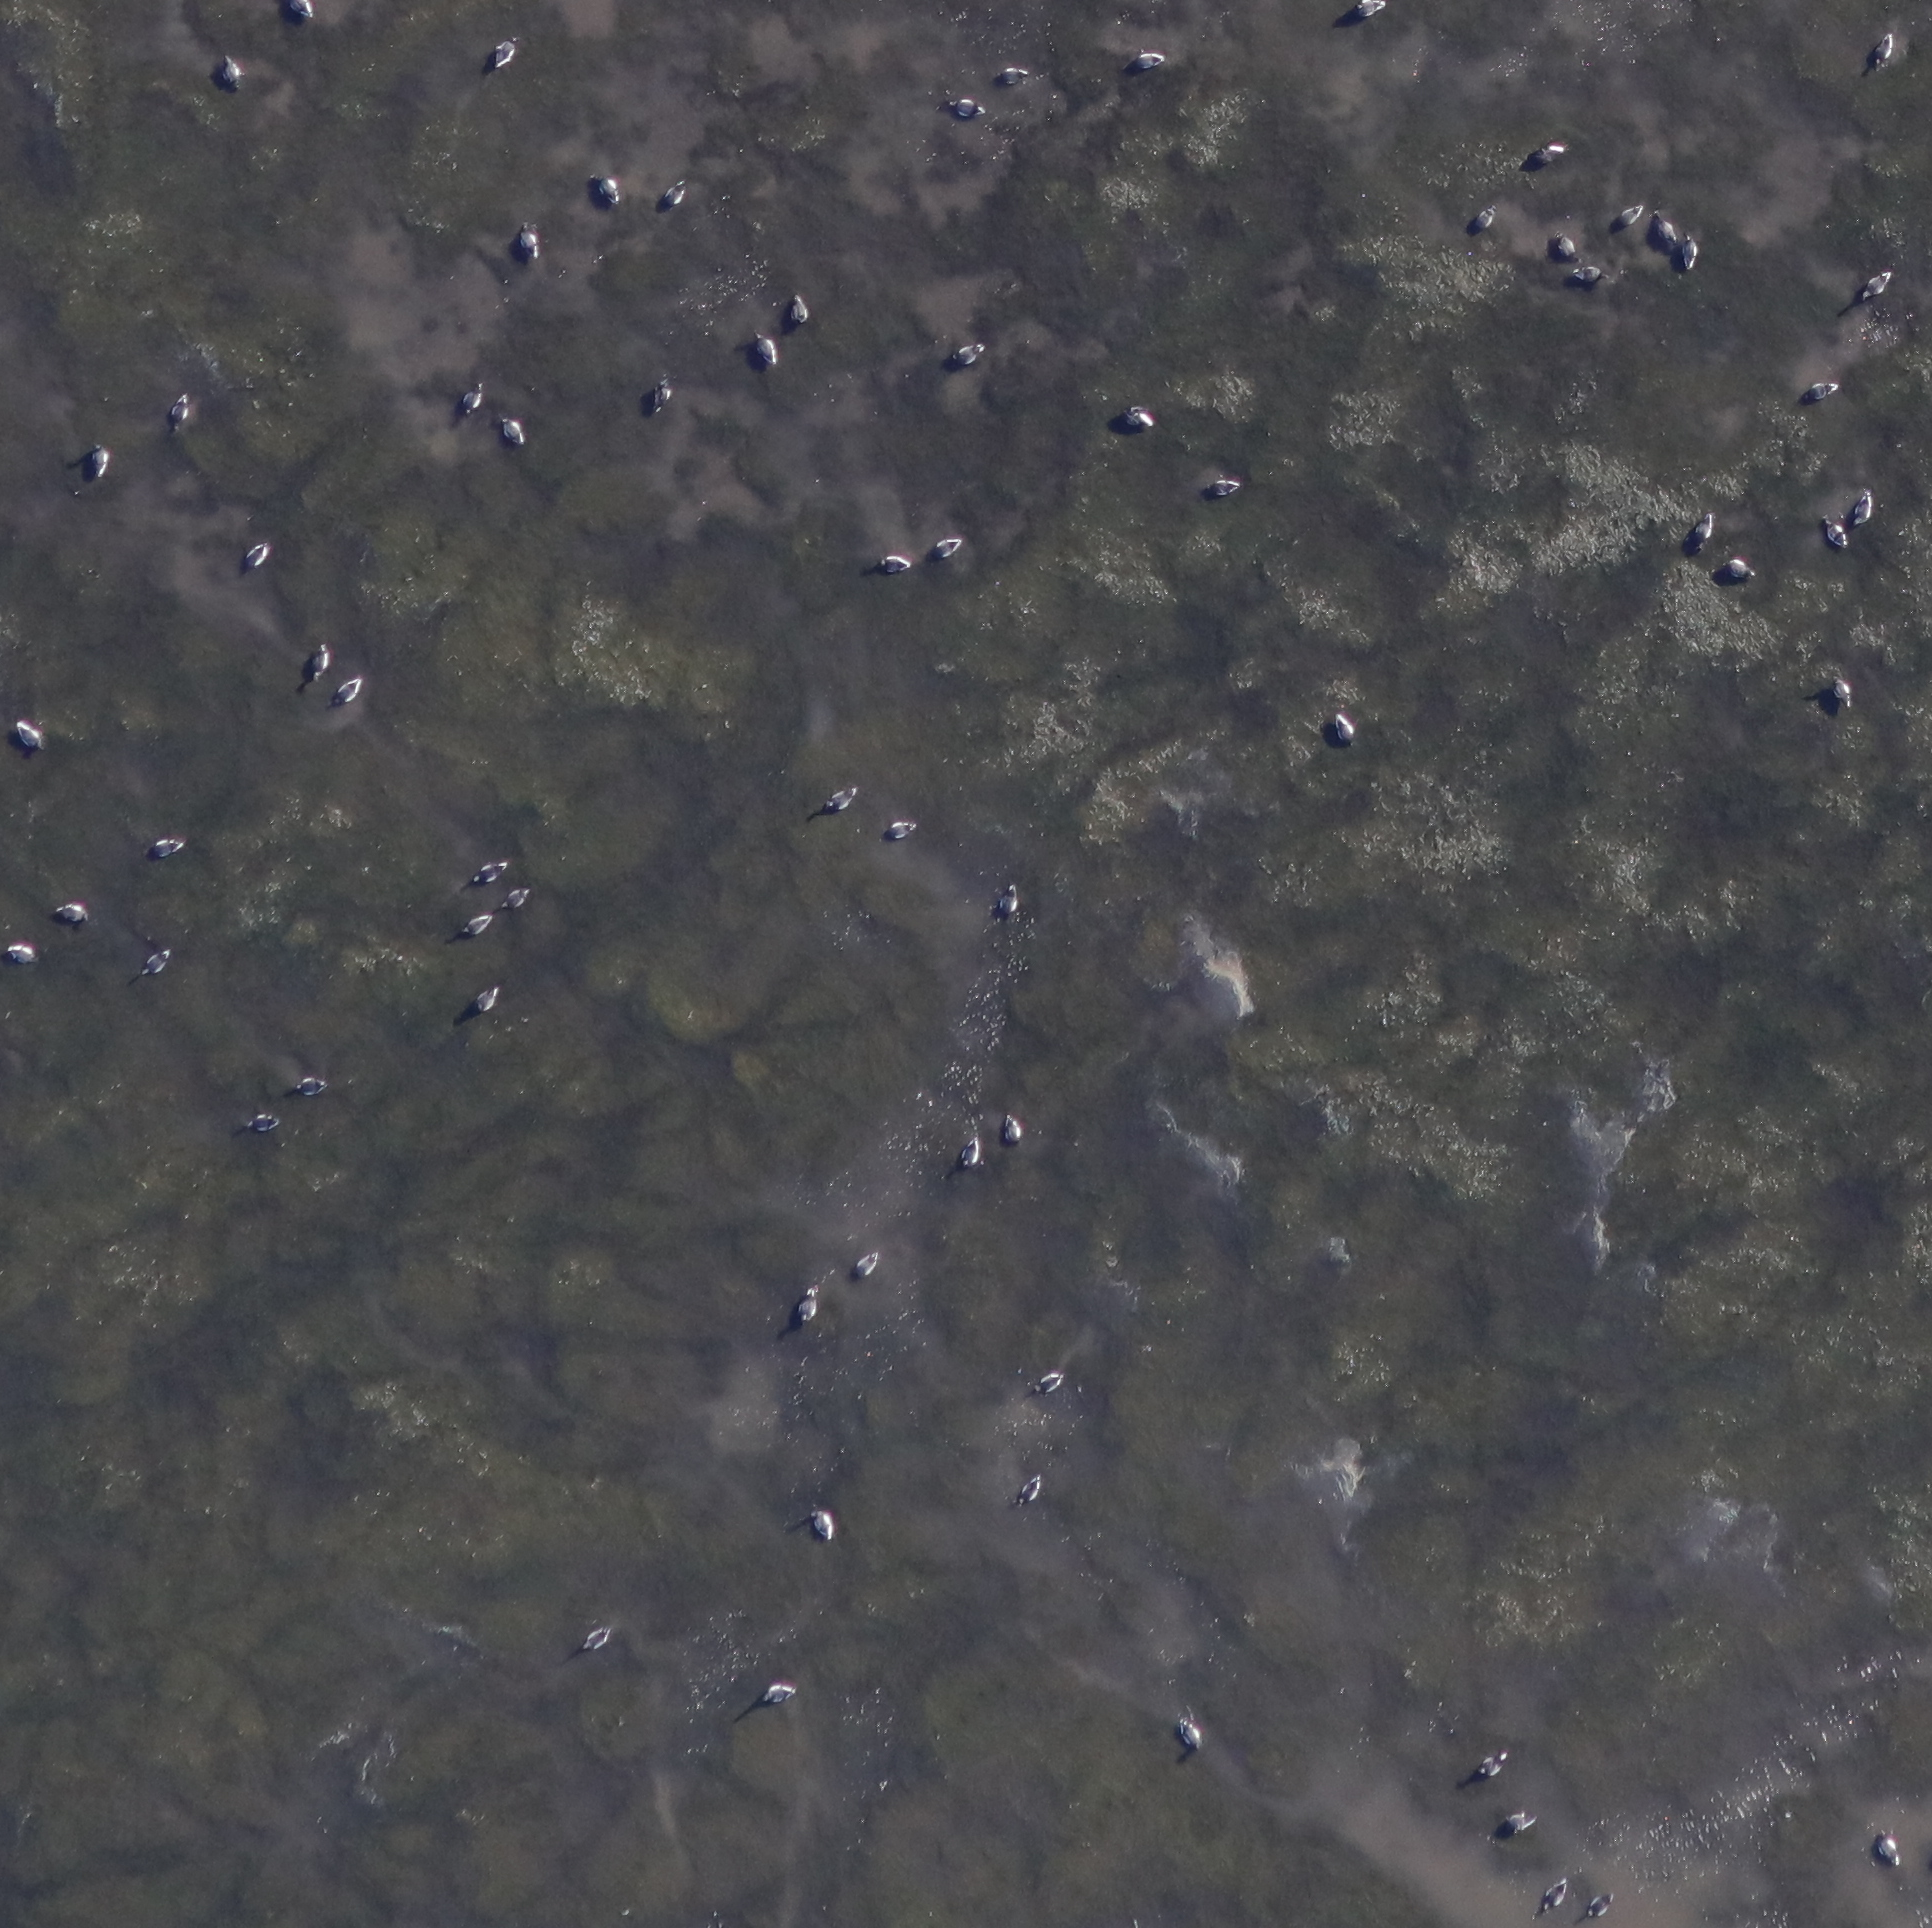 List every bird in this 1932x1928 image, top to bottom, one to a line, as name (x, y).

brant (299, 3)
brant (1369, 6)
brant (1883, 50)
brant (503, 52)
brant (1148, 61)
brant (232, 73)
brant (1014, 76)
brant (967, 107)
brant (1549, 155)
brant (609, 189)
brant (674, 194)
brant (1629, 216)
brant (1485, 219)
brant (1665, 230)
brant (529, 241)
brant (1566, 246)
brant (1689, 252)
brant (1590, 275)
brant (1877, 285)
brant (799, 311)
brant (766, 348)
brant (969, 355)
brant (1819, 392)
brant (661, 395)
brant (472, 398)
brant (181, 411)
brant (1141, 418)
brant (512, 430)
brant (100, 459)
brant (1224, 487)
brant (1863, 508)
brant (1704, 530)
brant (1835, 533)
brant (946, 549)
brant (257, 555)
brant (895, 564)
brant (1739, 568)
brant (320, 662)
brant (1841, 690)
brant (347, 692)
brant (1344, 729)
brant (29, 736)
brant (841, 800)
brant (902, 830)
brant (166, 848)
brant (489, 874)
brant (517, 898)
brant (1008, 901)
brant (72, 913)
brant (478, 926)
brant (22, 954)
brant (156, 962)
brant (486, 1001)
brant (310, 1086)
brant (263, 1122)
brant (1012, 1131)
brant (971, 1154)
brant (865, 1264)
brant (808, 1306)
brant (1050, 1383)
brant (1029, 1492)
brant (824, 1525)
brant (596, 1639)
brant (778, 1694)
brant (1191, 1735)
brant (1492, 1765)
brant (1520, 1823)
brant (1887, 1847)
brant (1555, 1894)
brant (1599, 1904)